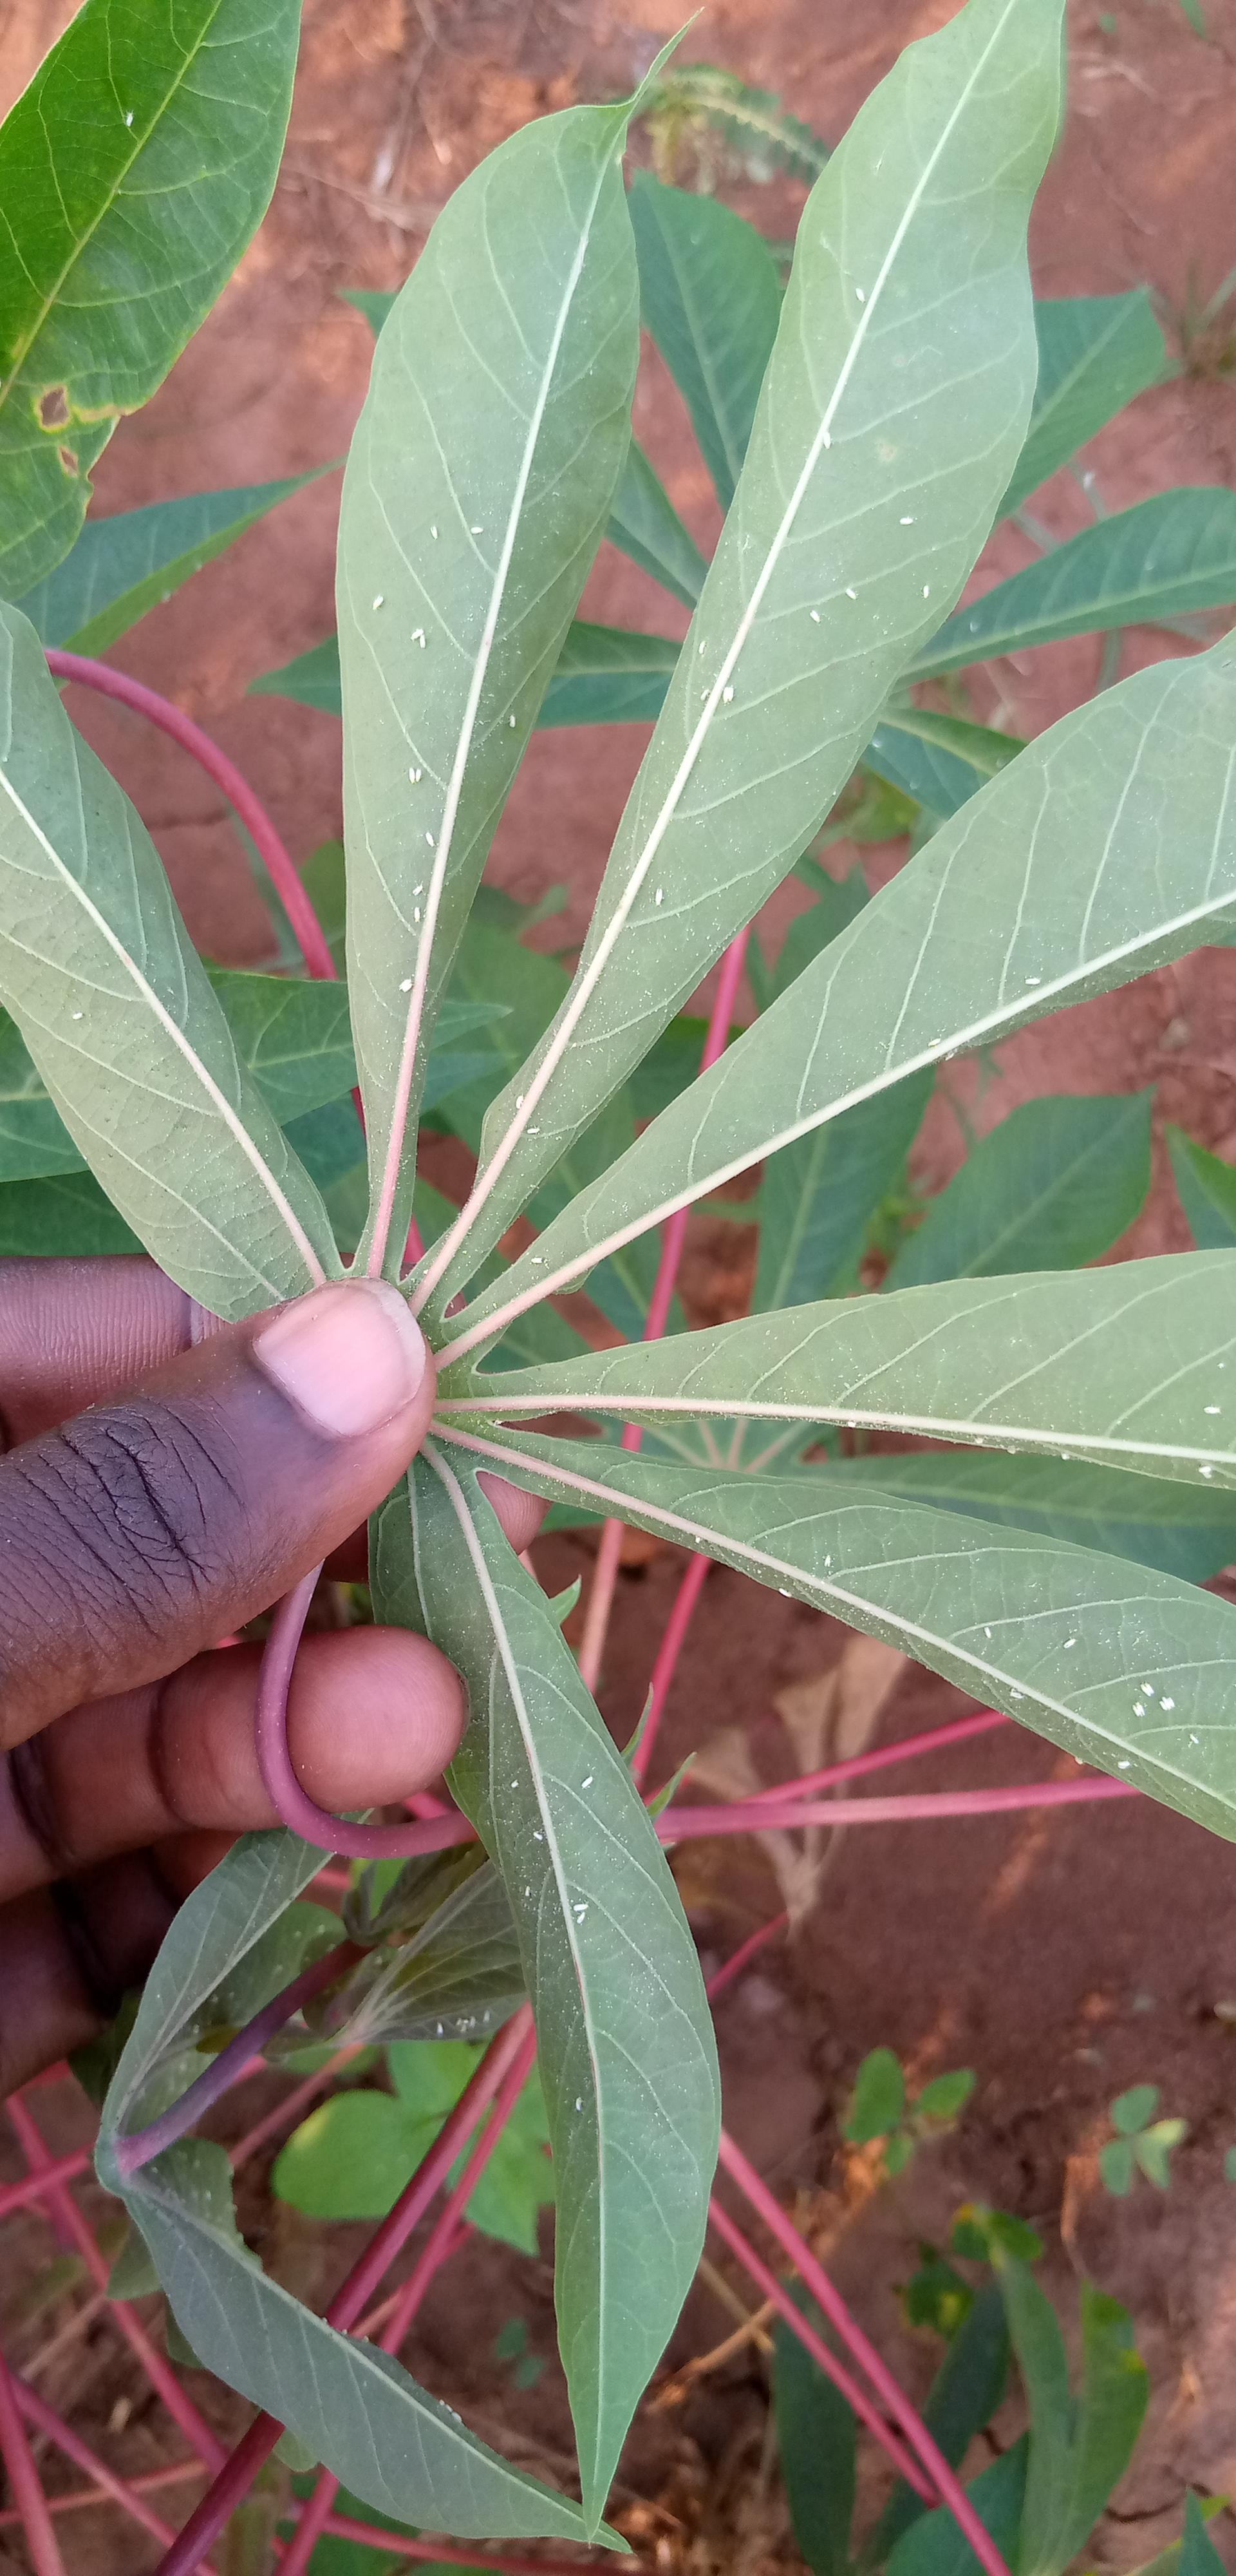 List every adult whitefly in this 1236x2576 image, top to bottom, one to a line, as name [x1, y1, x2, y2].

whitefly [124, 109, 133, 129]
whitefly [853, 285, 868, 305]
whitefly [821, 430, 832, 451]
whitefly [897, 515, 918, 529]
whitefly [469, 523, 484, 536]
whitefly [427, 524, 442, 542]
whitefly [921, 583, 933, 603]
whitefly [843, 586, 861, 602]
whitefly [370, 593, 386, 613]
whitefly [806, 607, 823, 625]
whitefly [409, 627, 425, 641]
whitefly [418, 634, 427, 650]
whitefly [697, 638, 708, 656]
whitefly [720, 684, 737, 707]
whitefly [698, 687, 709, 703]
whitefly [507, 712, 518, 732]
whitefly [409, 762, 415, 786]
whitefly [415, 766, 423, 784]
whitefly [424, 829, 437, 849]
whitefly [411, 884, 426, 899]
whitefly [653, 886, 665, 909]
whitefly [413, 905, 424, 923]
whitefly [1023, 976, 1042, 987]
whitefly [395, 976, 414, 995]
whitefly [69, 1010, 86, 1021]
whitefly [927, 1036, 943, 1050]
whitefly [512, 1092, 527, 1110]
whitefly [525, 1126, 544, 1137]
whitefly [529, 1254, 544, 1269]
whitefly [1202, 1404, 1226, 1417]
whitefly [969, 1434, 987, 1448]
whitefly [1004, 1442, 1018, 1455]
whitefly [1058, 1451, 1071, 1464]
whitefly [1196, 1462, 1219, 1481]
whitefly [821, 1551, 833, 1572]
whitefly [777, 1586, 795, 1599]
whitefly [983, 1624, 995, 1642]
whitefly [1062, 1636, 1078, 1650]
whitefly [1139, 1679, 1157, 1697]
whitefly [1006, 1685, 1025, 1703]
whitefly [1158, 1692, 1177, 1711]
whitefly [1130, 1700, 1146, 1719]
whitefly [1187, 1731, 1202, 1748]
whitefly [1072, 1754, 1085, 1769]
whitefly [1116, 1757, 1131, 1771]
whitefly [580, 1774, 595, 1788]
whitefly [509, 1777, 523, 1791]
whitefly [533, 1830, 546, 1843]
whitefly [521, 1882, 532, 1899]
whitefly [571, 1901, 591, 1911]
whitefly [575, 1911, 588, 1927]
whitefly [435, 2020, 445, 2036]
whitefly [573, 2094, 586, 2112]
whitefly [451, 2410, 465, 2425]